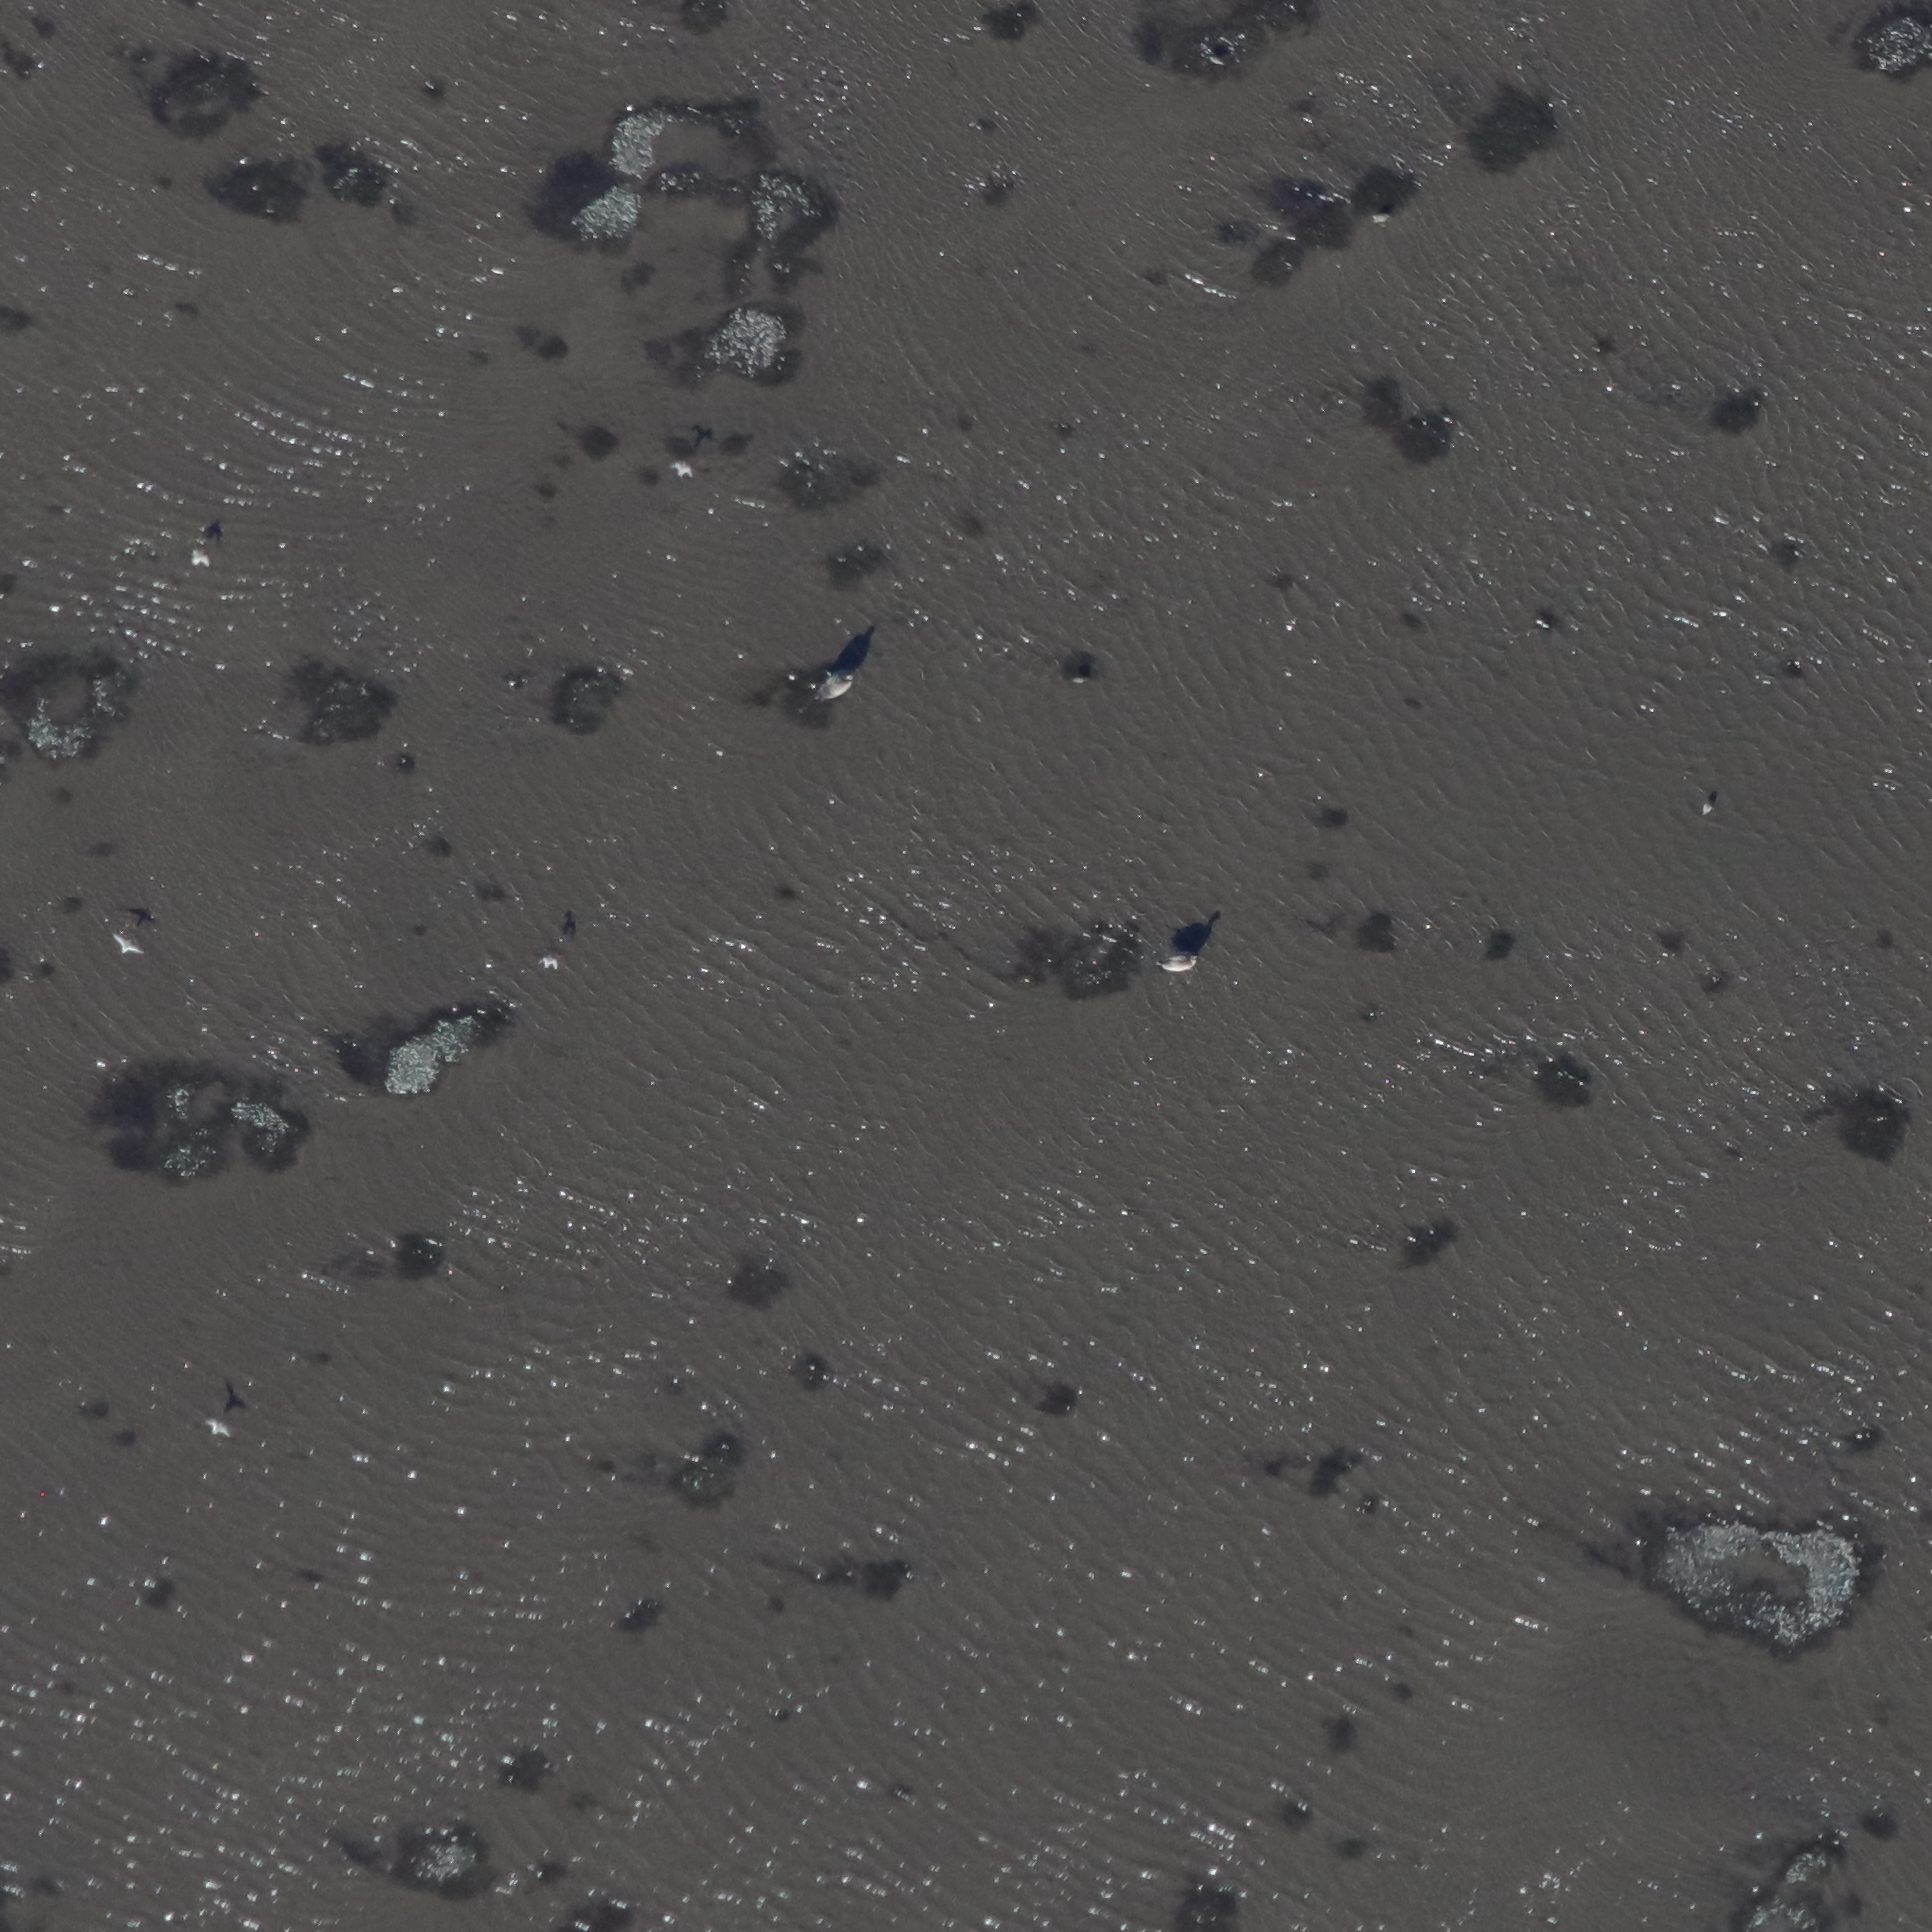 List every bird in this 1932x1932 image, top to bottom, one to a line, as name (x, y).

other bird (1216, 60)
other bird (1377, 216)
other bird (683, 466)
other bird (202, 553)
Canada goose (839, 684)
other bird (1708, 808)
other bird (126, 945)
other bird (547, 956)
Canada goose (1177, 961)
other bird (219, 1427)